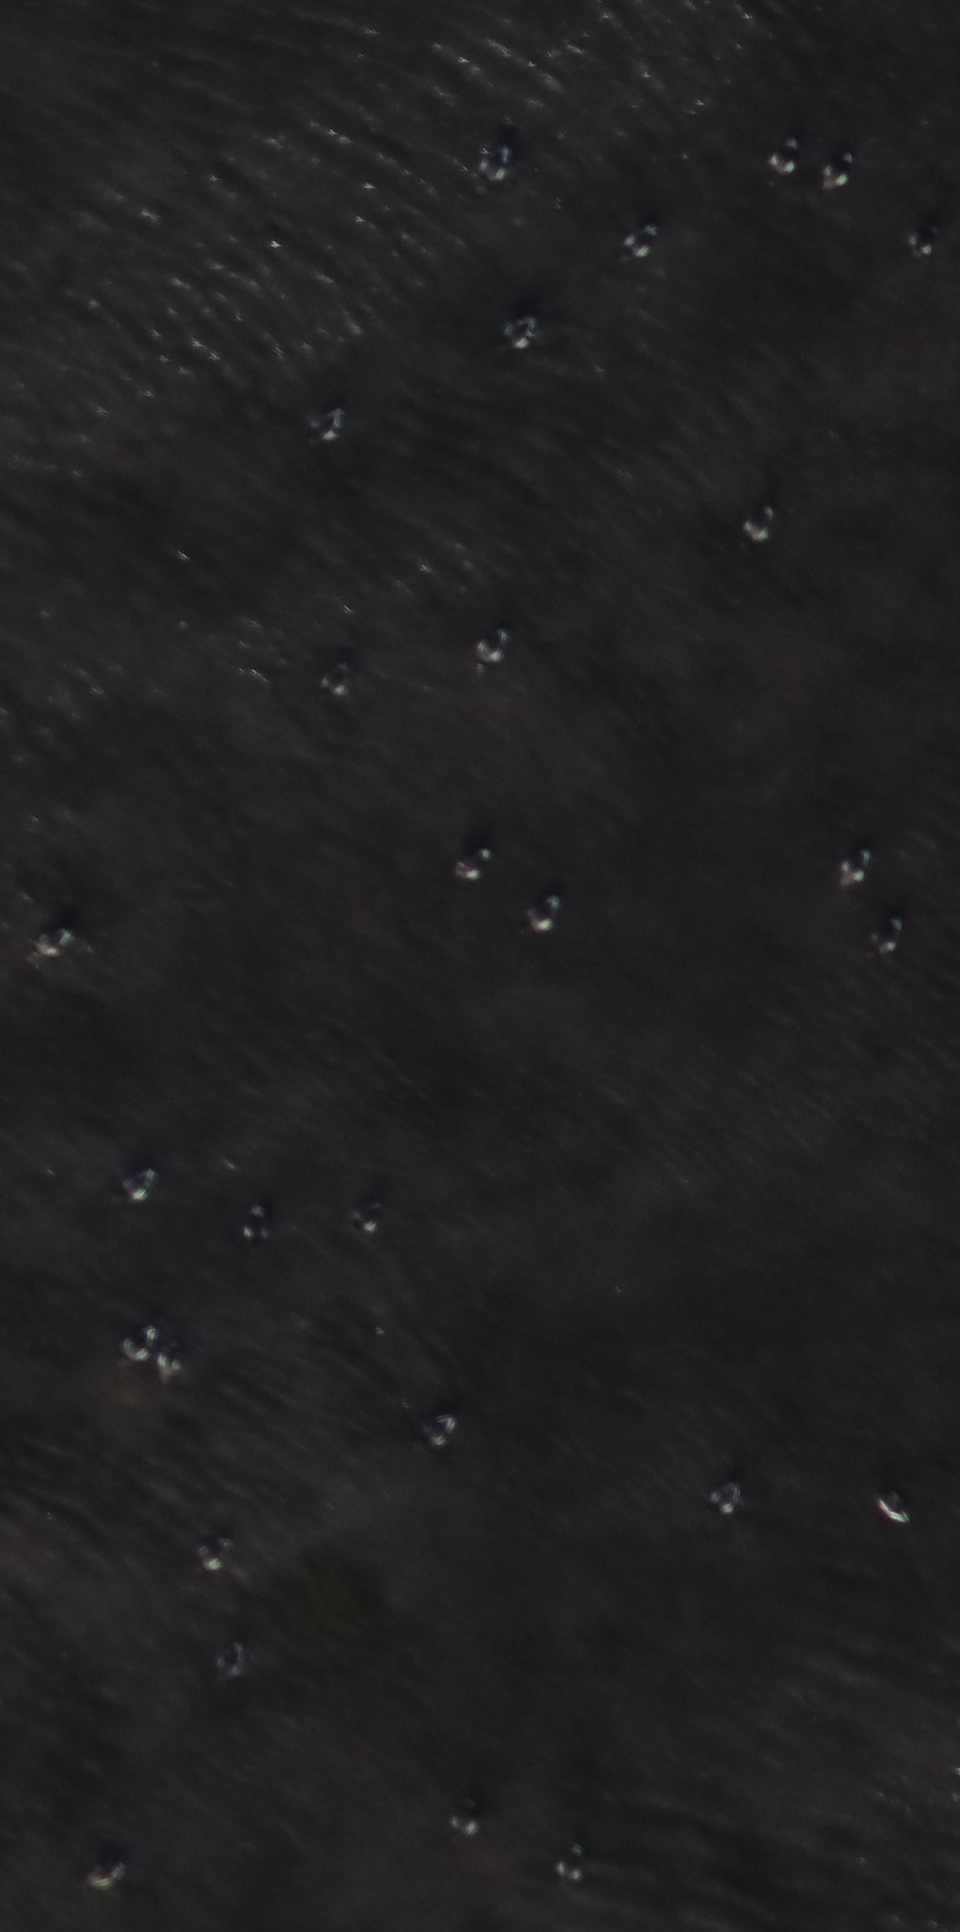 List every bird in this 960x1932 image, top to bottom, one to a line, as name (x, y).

brant (788, 146)
brant (493, 164)
brant (834, 179)
brant (640, 236)
brant (926, 237)
brant (520, 330)
brant (333, 419)
brant (763, 533)
brant (494, 646)
brant (339, 669)
brant (853, 864)
brant (460, 869)
brant (544, 913)
brant (881, 939)
brant (55, 942)
brant (134, 1183)
brant (369, 1223)
brant (251, 1231)
brant (133, 1346)
brant (166, 1363)
brant (435, 1429)
brant (726, 1504)
brant (896, 1506)
brant (218, 1550)
brant (226, 1662)
brant (473, 1823)
brant (564, 1866)
brant (102, 1871)